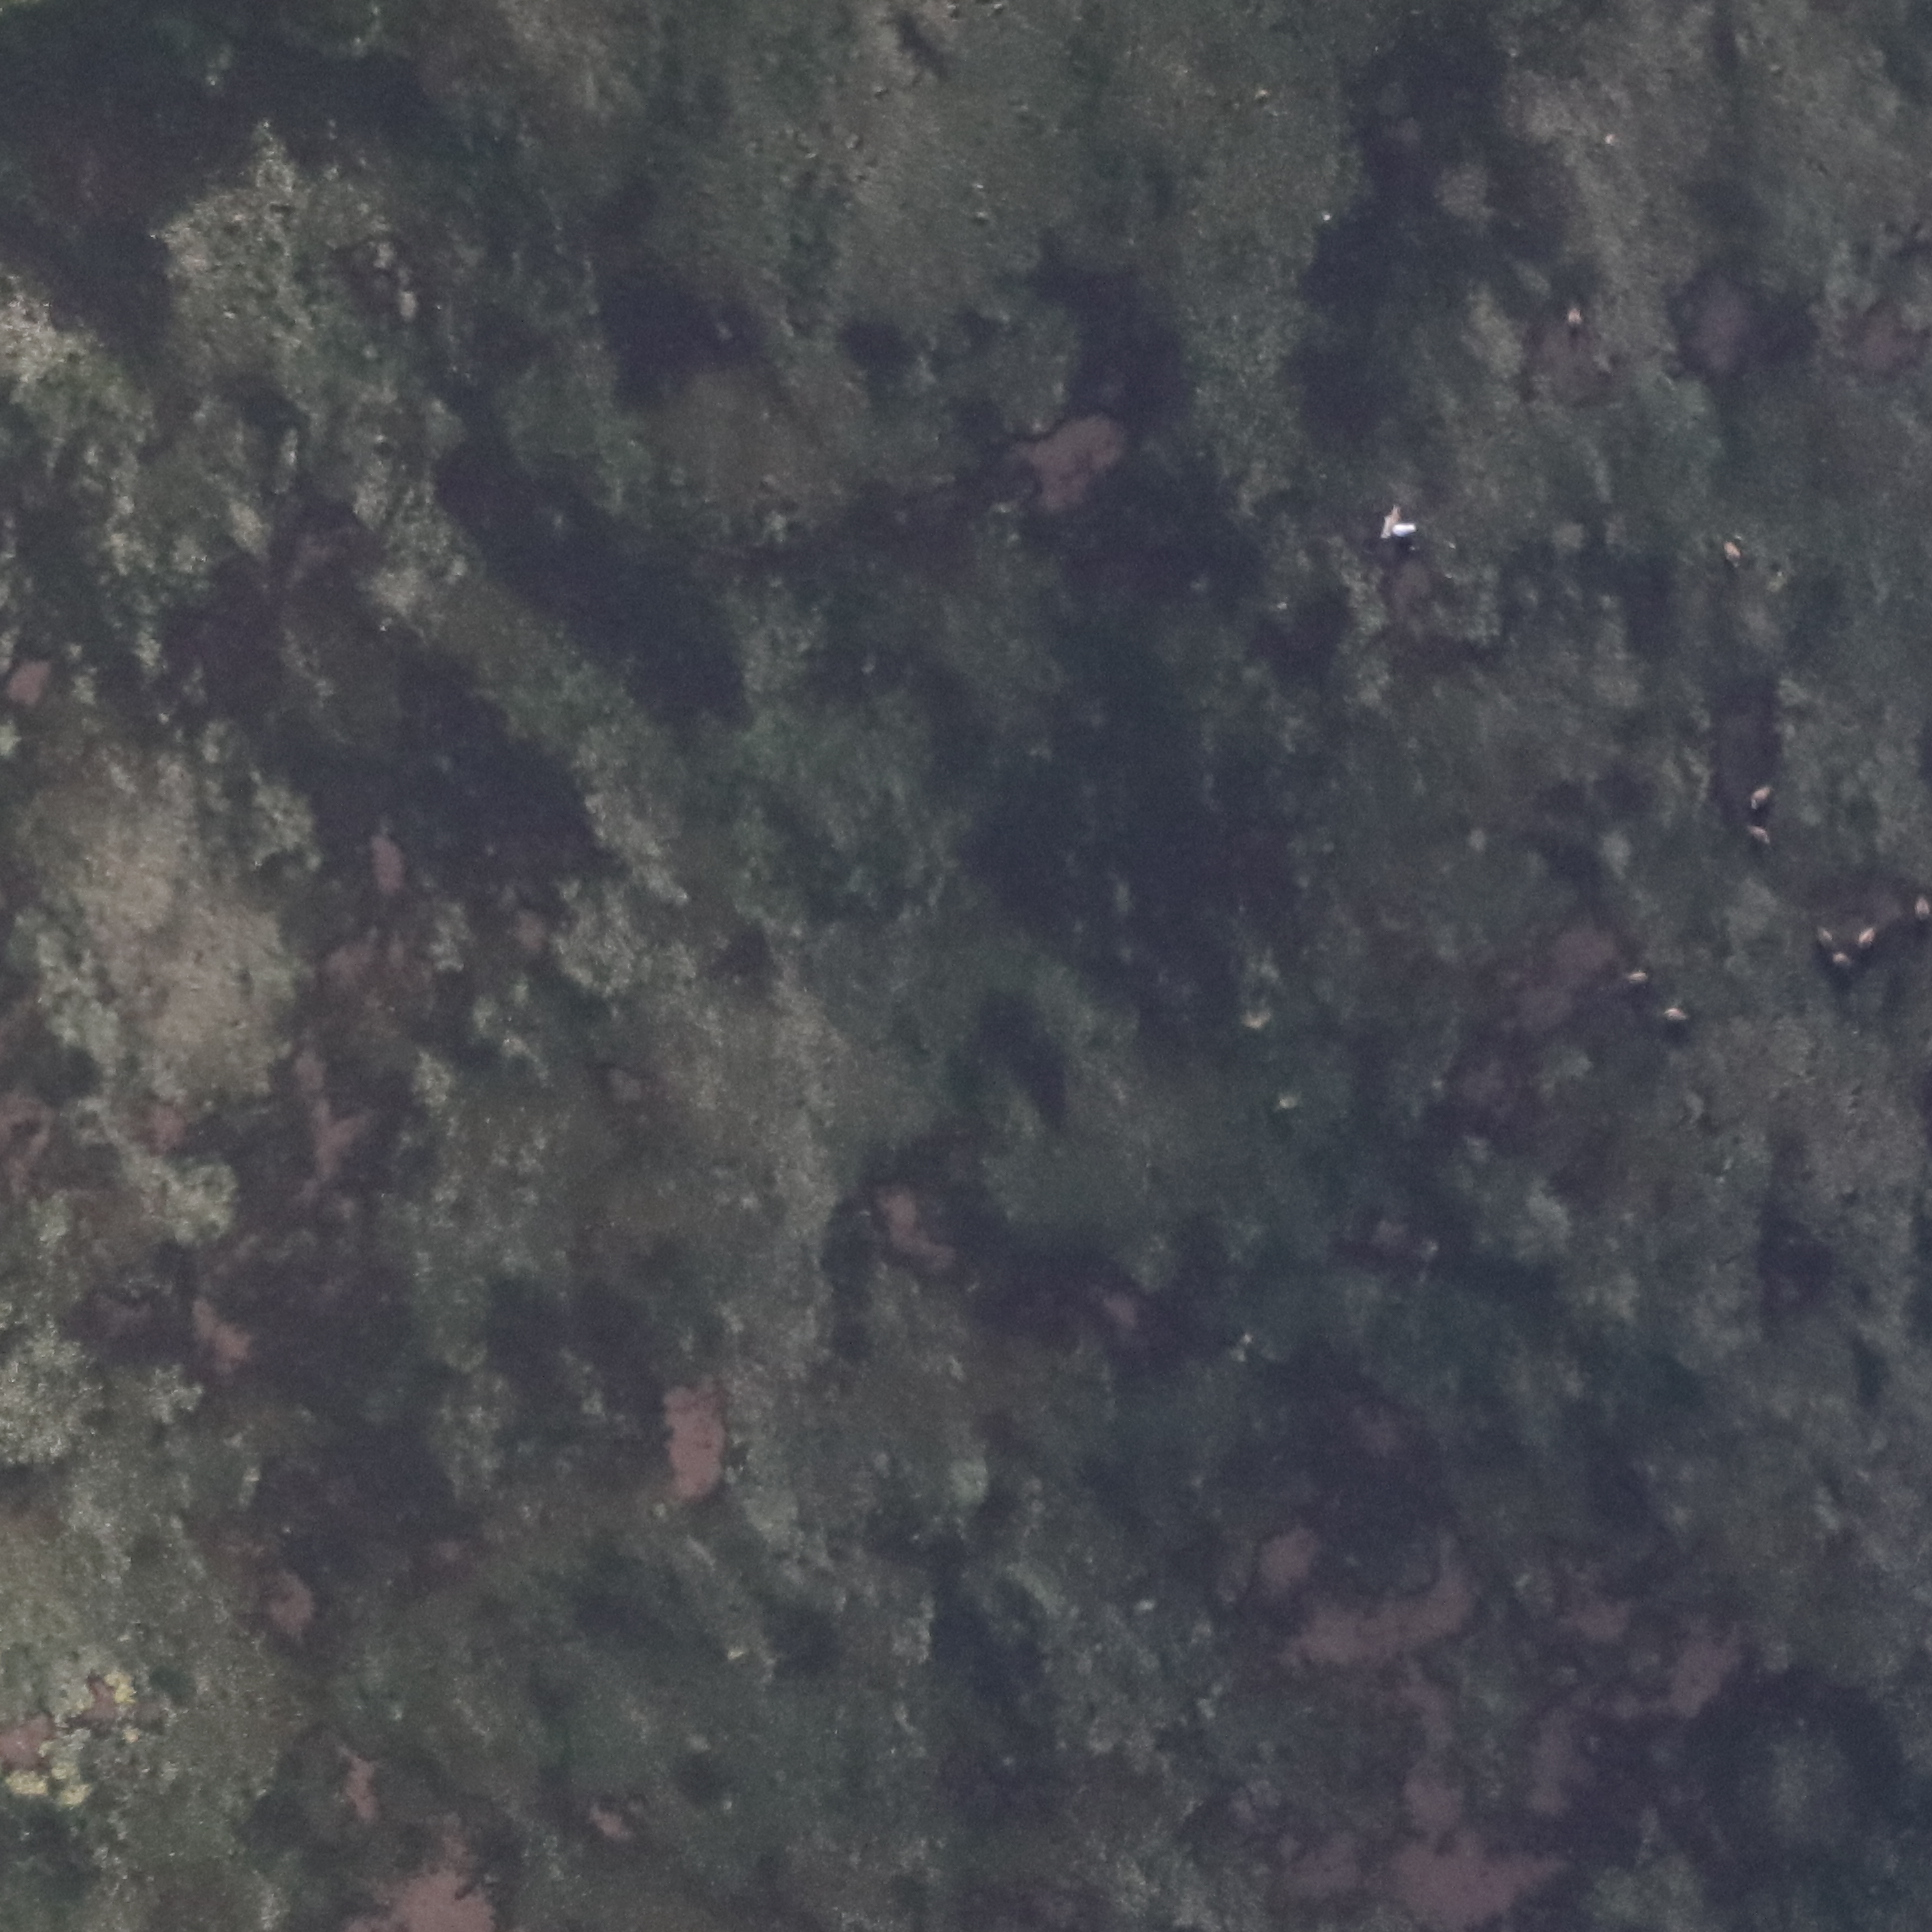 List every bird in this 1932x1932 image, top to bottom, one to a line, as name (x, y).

Canada goose (1574, 321)
gull (1401, 529)
Canada goose (1733, 553)
Canada goose (1760, 797)
Canada goose (1763, 837)
Canada goose (1923, 908)
Canada goose (1869, 939)
Canada goose (1829, 940)
Canada goose (1844, 960)
Canada goose (1639, 978)
Canada goose (1673, 1015)